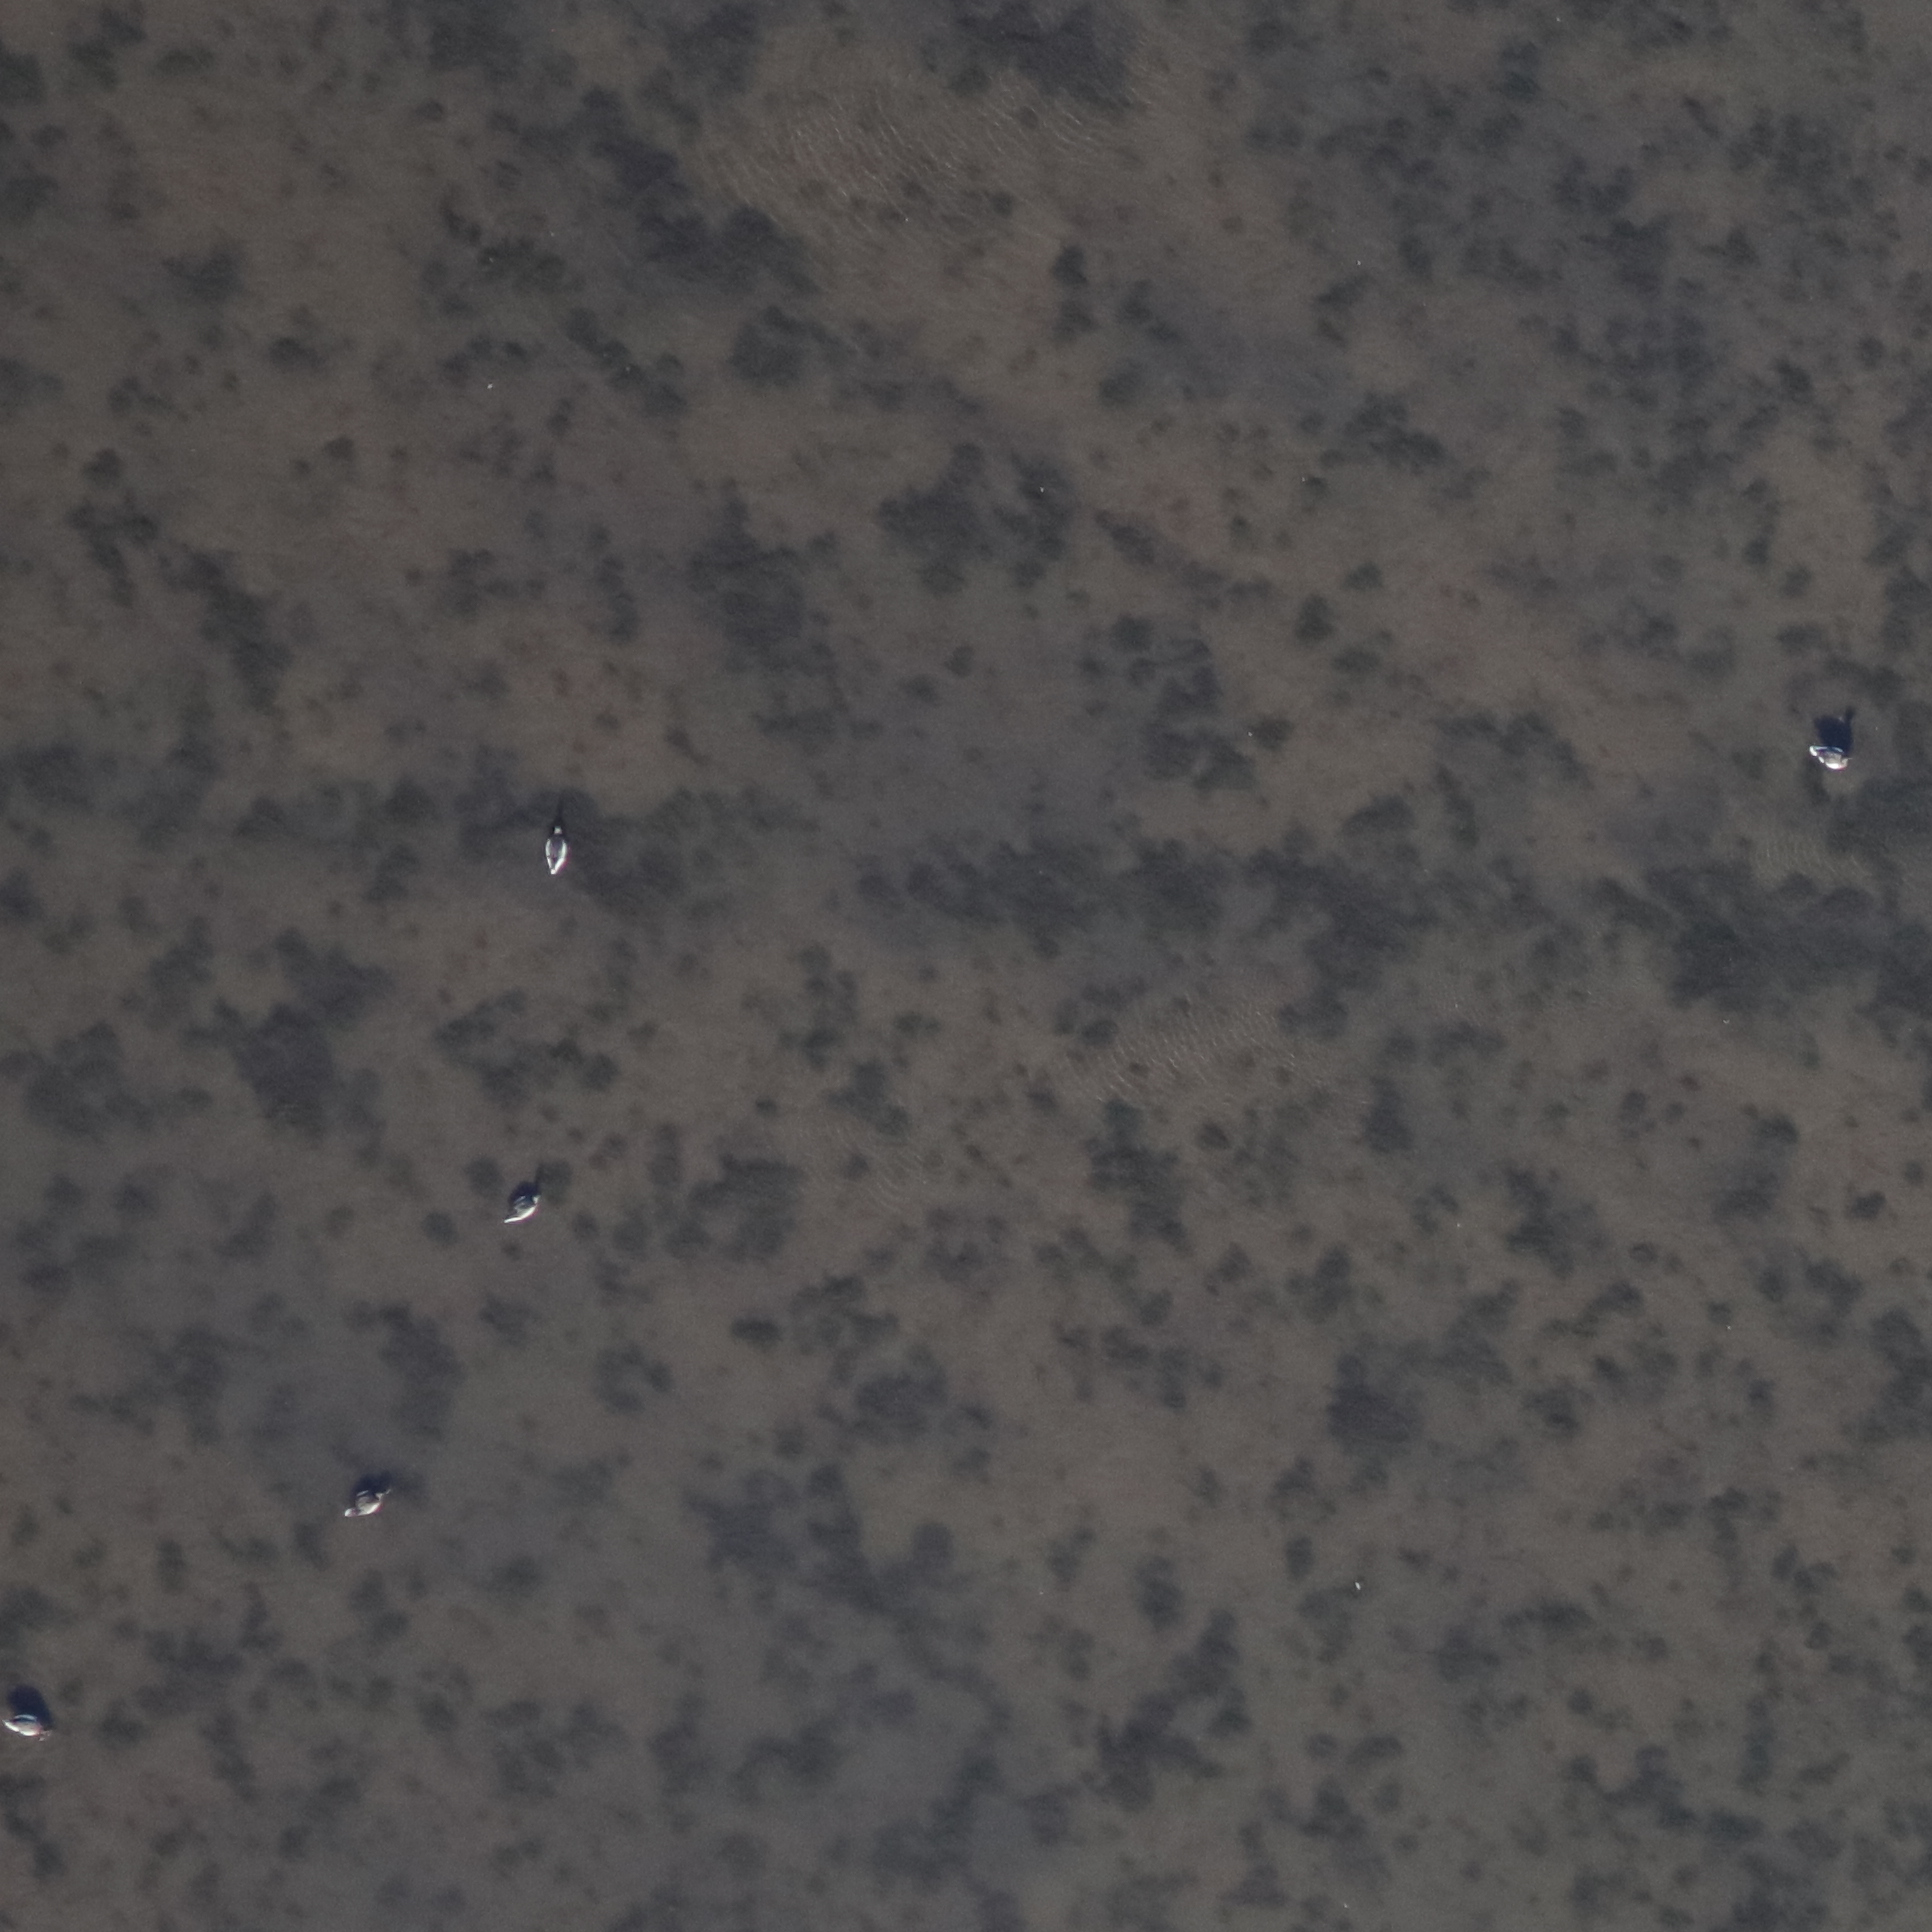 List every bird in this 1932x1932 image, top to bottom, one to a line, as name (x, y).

brant (1832, 756)
brant (555, 846)
brant (522, 1206)
brant (367, 1501)
brant (27, 1730)